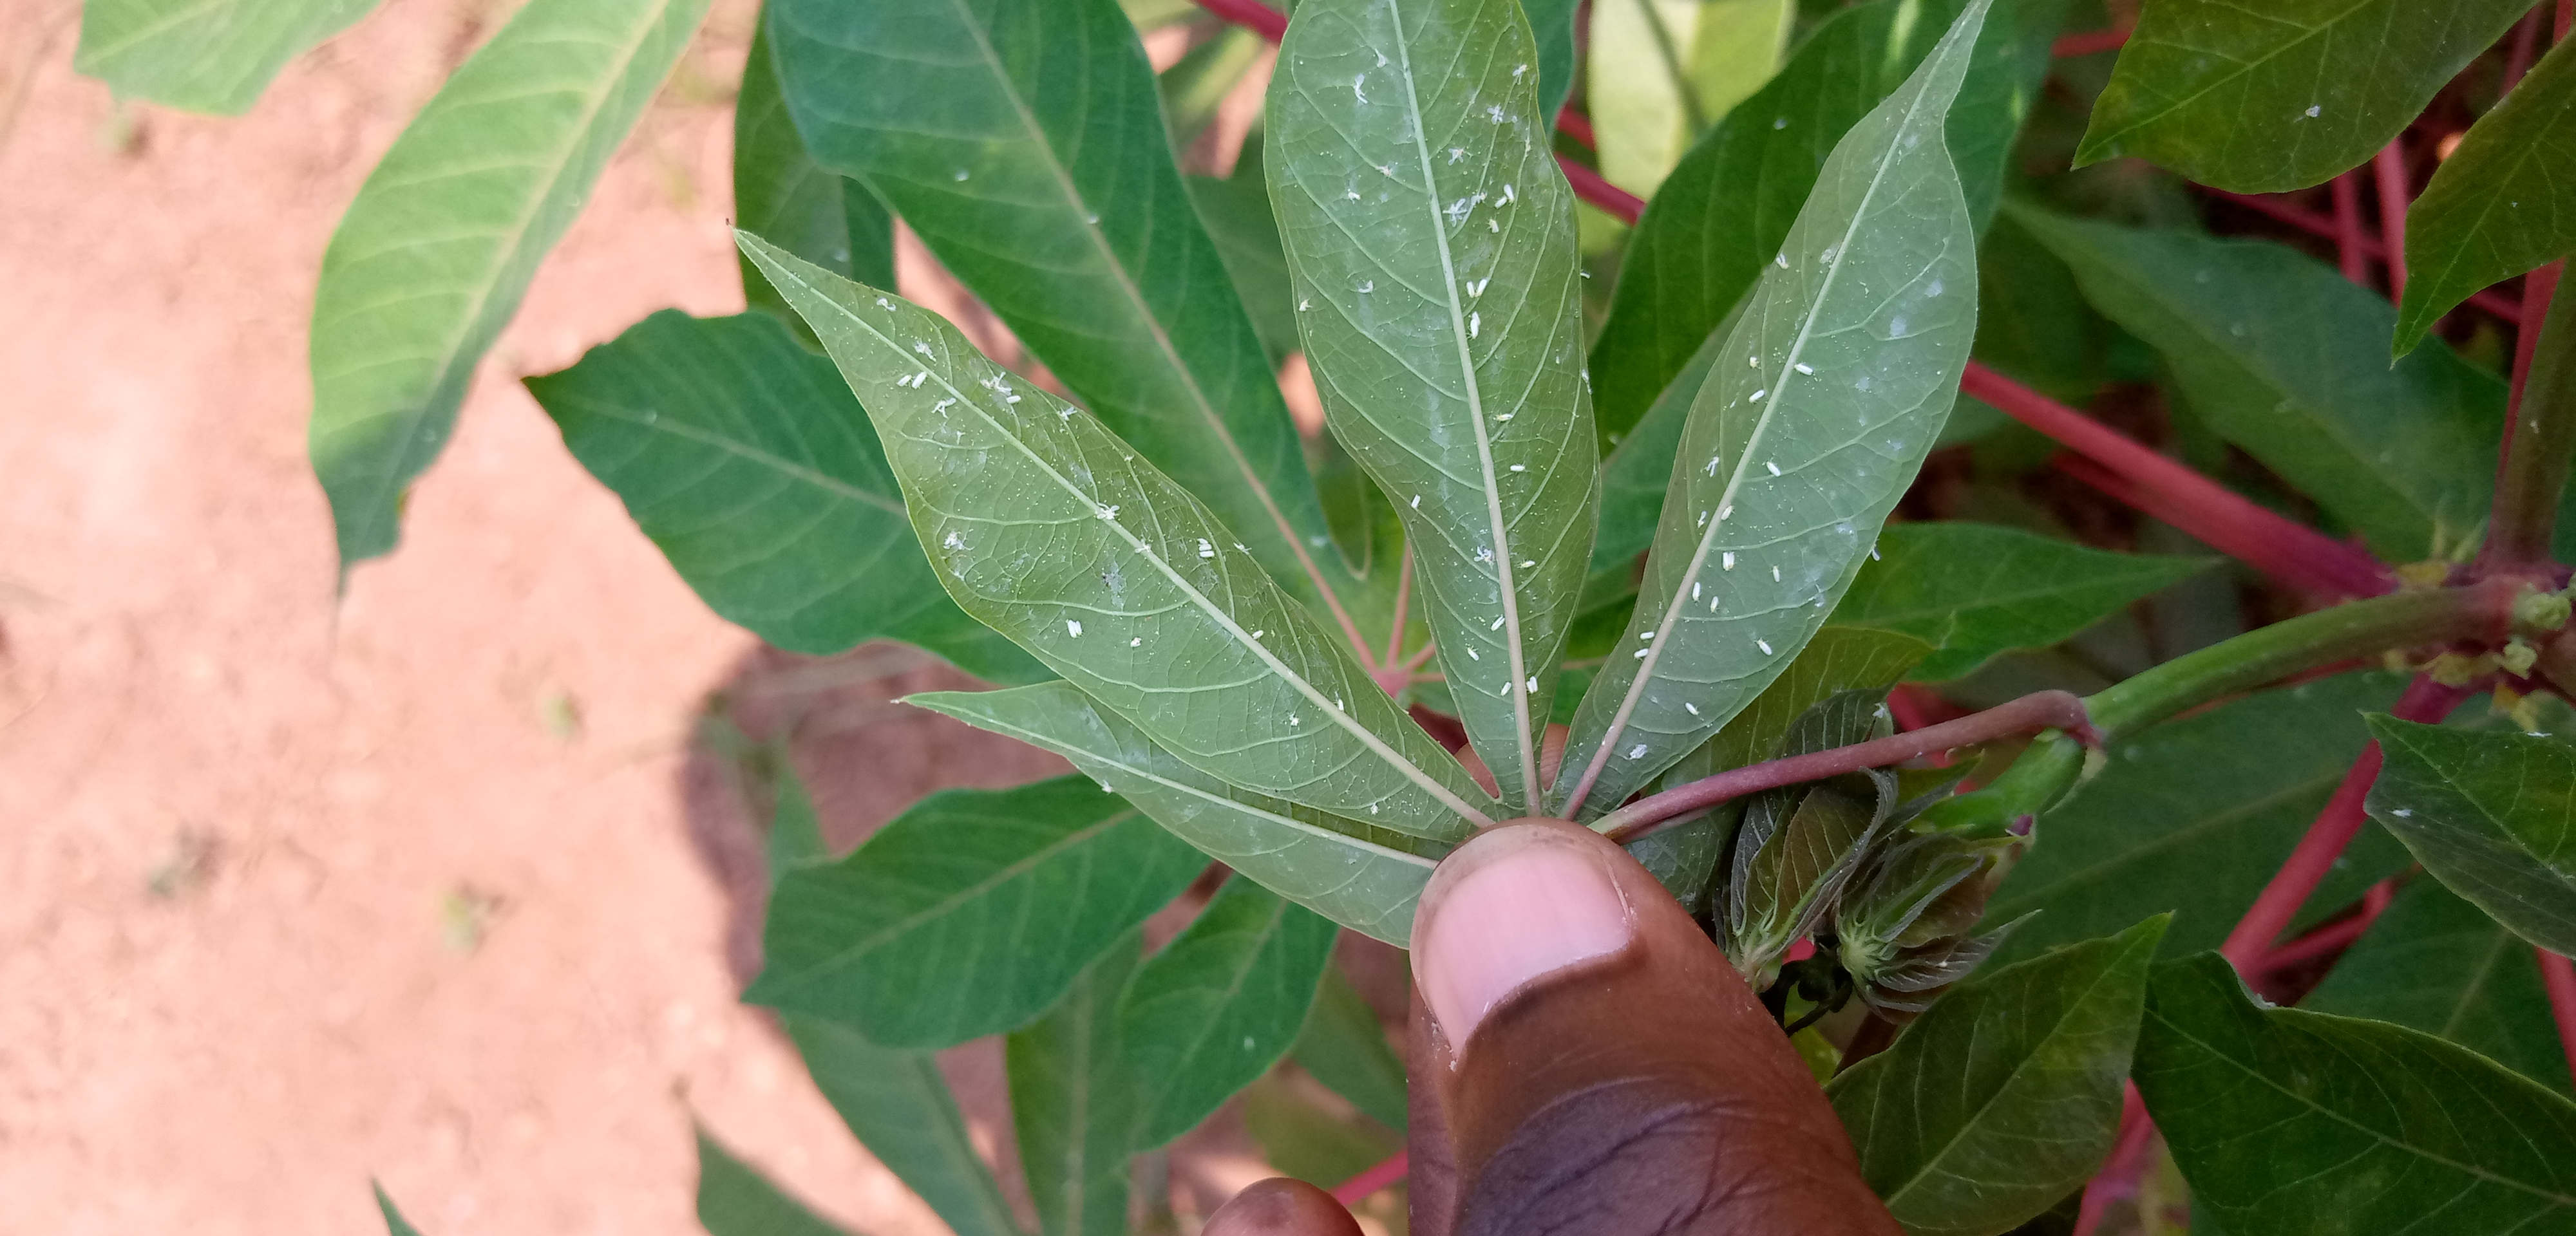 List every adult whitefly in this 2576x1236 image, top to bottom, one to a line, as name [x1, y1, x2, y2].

whitefly [1509, 62, 1533, 86]
whitefly [1349, 70, 1372, 105]
whitefly [1483, 102, 1508, 127]
whitefly [1444, 145, 1466, 165]
whitefly [1502, 182, 1521, 211]
whitefly [1344, 186, 1367, 208]
whitefly [1437, 189, 1467, 229]
whitefly [1493, 193, 1506, 212]
whitefly [1486, 214, 1501, 236]
whitefly [1776, 252, 1790, 272]
whitefly [1356, 277, 1376, 298]
whitefly [1475, 277, 1493, 300]
whitefly [1463, 277, 1475, 302]
whitefly [871, 294, 896, 315]
whitefly [1294, 295, 1312, 317]
whitefly [1468, 310, 1488, 341]
whitefly [910, 336, 940, 366]
whitefly [1747, 355, 1761, 368]
whitefly [1790, 359, 1817, 380]
whitefly [912, 368, 929, 391]
whitefly [977, 370, 1016, 393]
whitefly [895, 371, 913, 389]
whitefly [1745, 386, 1768, 406]
whitefly [1003, 393, 1021, 408]
whitefly [929, 397, 961, 422]
whitefly [1053, 401, 1079, 427]
whitefly [1492, 410, 1519, 427]
whitefly [1703, 454, 1719, 480]
whitefly [1764, 458, 1784, 480]
whitefly [1507, 460, 1531, 478]
whitefly [1408, 491, 1423, 512]
whitefly [1092, 500, 1122, 521]
whitefly [1719, 503, 1734, 523]
whitefly [1693, 504, 1709, 530]
whitefly [942, 528, 963, 552]
whitefly [1195, 535, 1209, 545]
whitefly [1230, 537, 1255, 560]
whitefly [1470, 541, 1497, 570]
whitefly [1197, 543, 1215, 552]
whitefly [1728, 548, 1737, 571]
whitefly [1719, 549, 1728, 574]
whitefly [1197, 550, 1217, 559]
whitefly [1515, 556, 1539, 572]
whitefly [1768, 561, 1783, 586]
whitefly [1689, 577, 1703, 603]
whitefly [1707, 594, 1719, 615]
whitefly [1488, 613, 1508, 633]
whitefly [1065, 617, 1078, 641]
whitefly [1073, 618, 1086, 637]
whitefly [1636, 626, 1655, 645]
whitefly [1251, 628, 1266, 642]
whitefly [1127, 635, 1144, 650]
whitefly [1754, 637, 1775, 659]
whitefly [1464, 645, 1483, 664]
whitefly [1632, 646, 1652, 664]
whitefly [1524, 671, 1540, 696]
whitefly [1499, 680, 1515, 698]
whitefly [1335, 696, 1347, 715]
whitefly [1681, 698, 1703, 719]
whitefly [1097, 775, 1118, 797]
whitefly [1367, 801, 1381, 816]